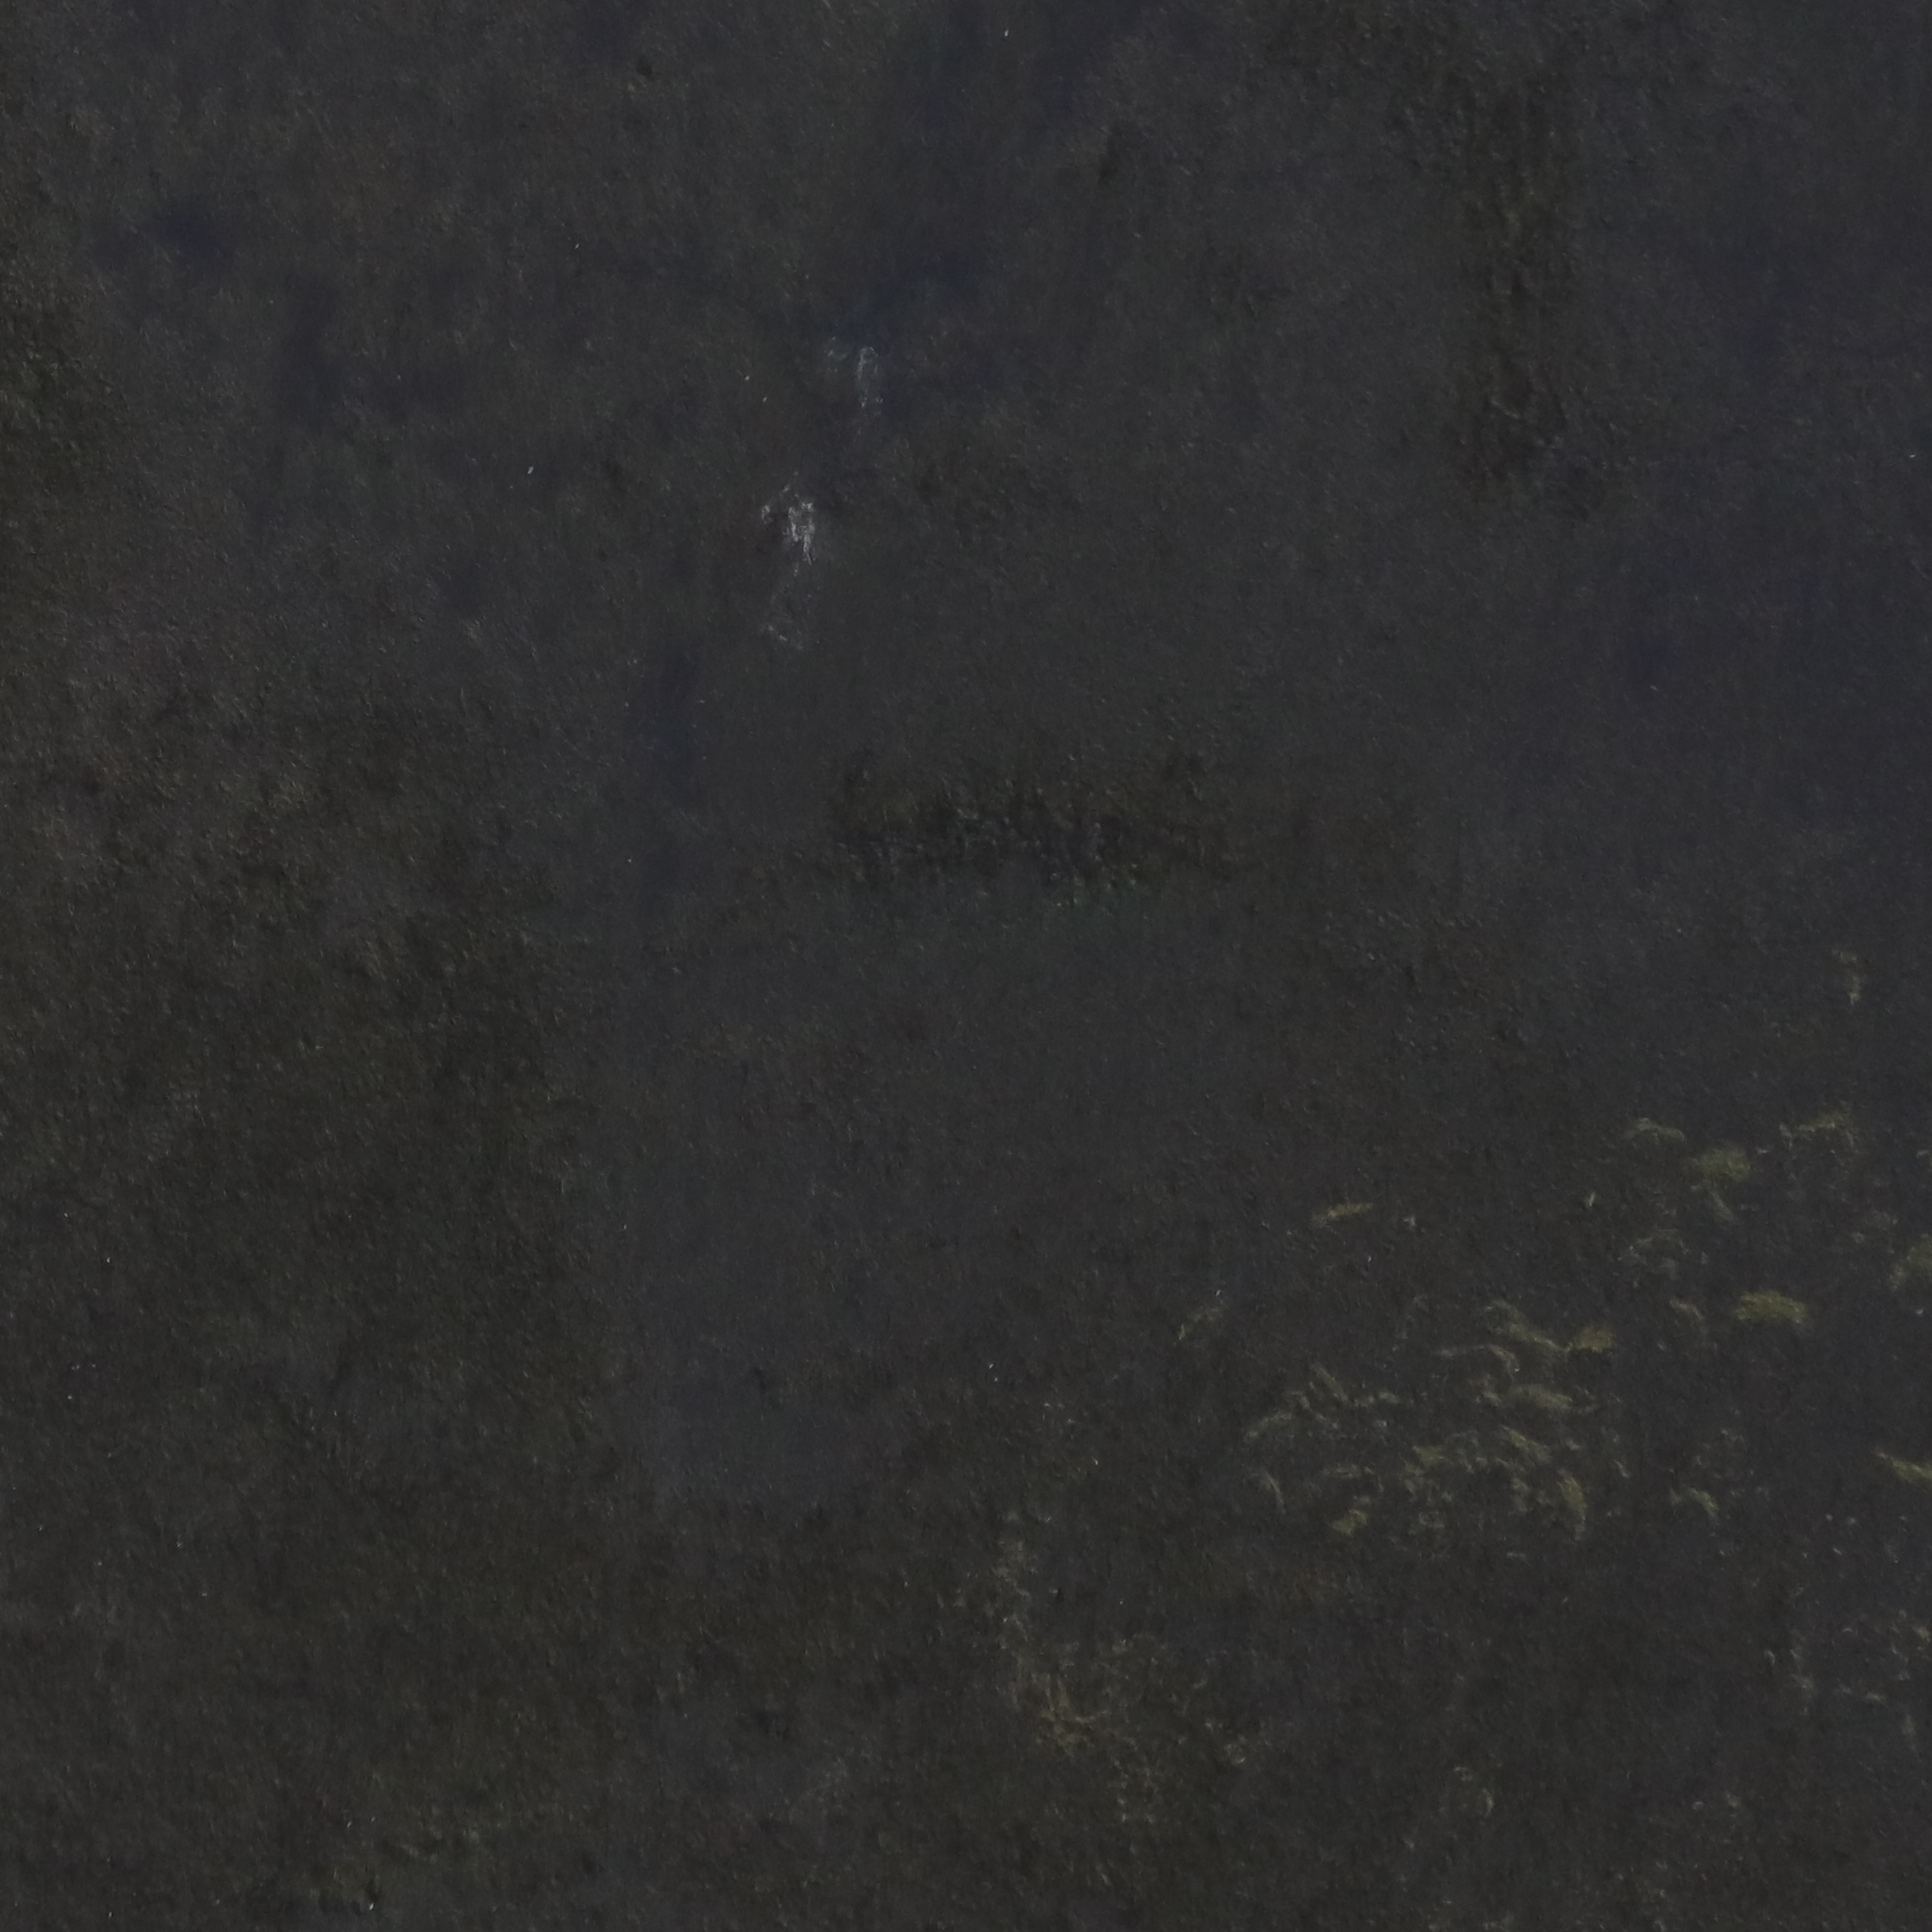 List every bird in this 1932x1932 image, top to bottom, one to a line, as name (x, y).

None